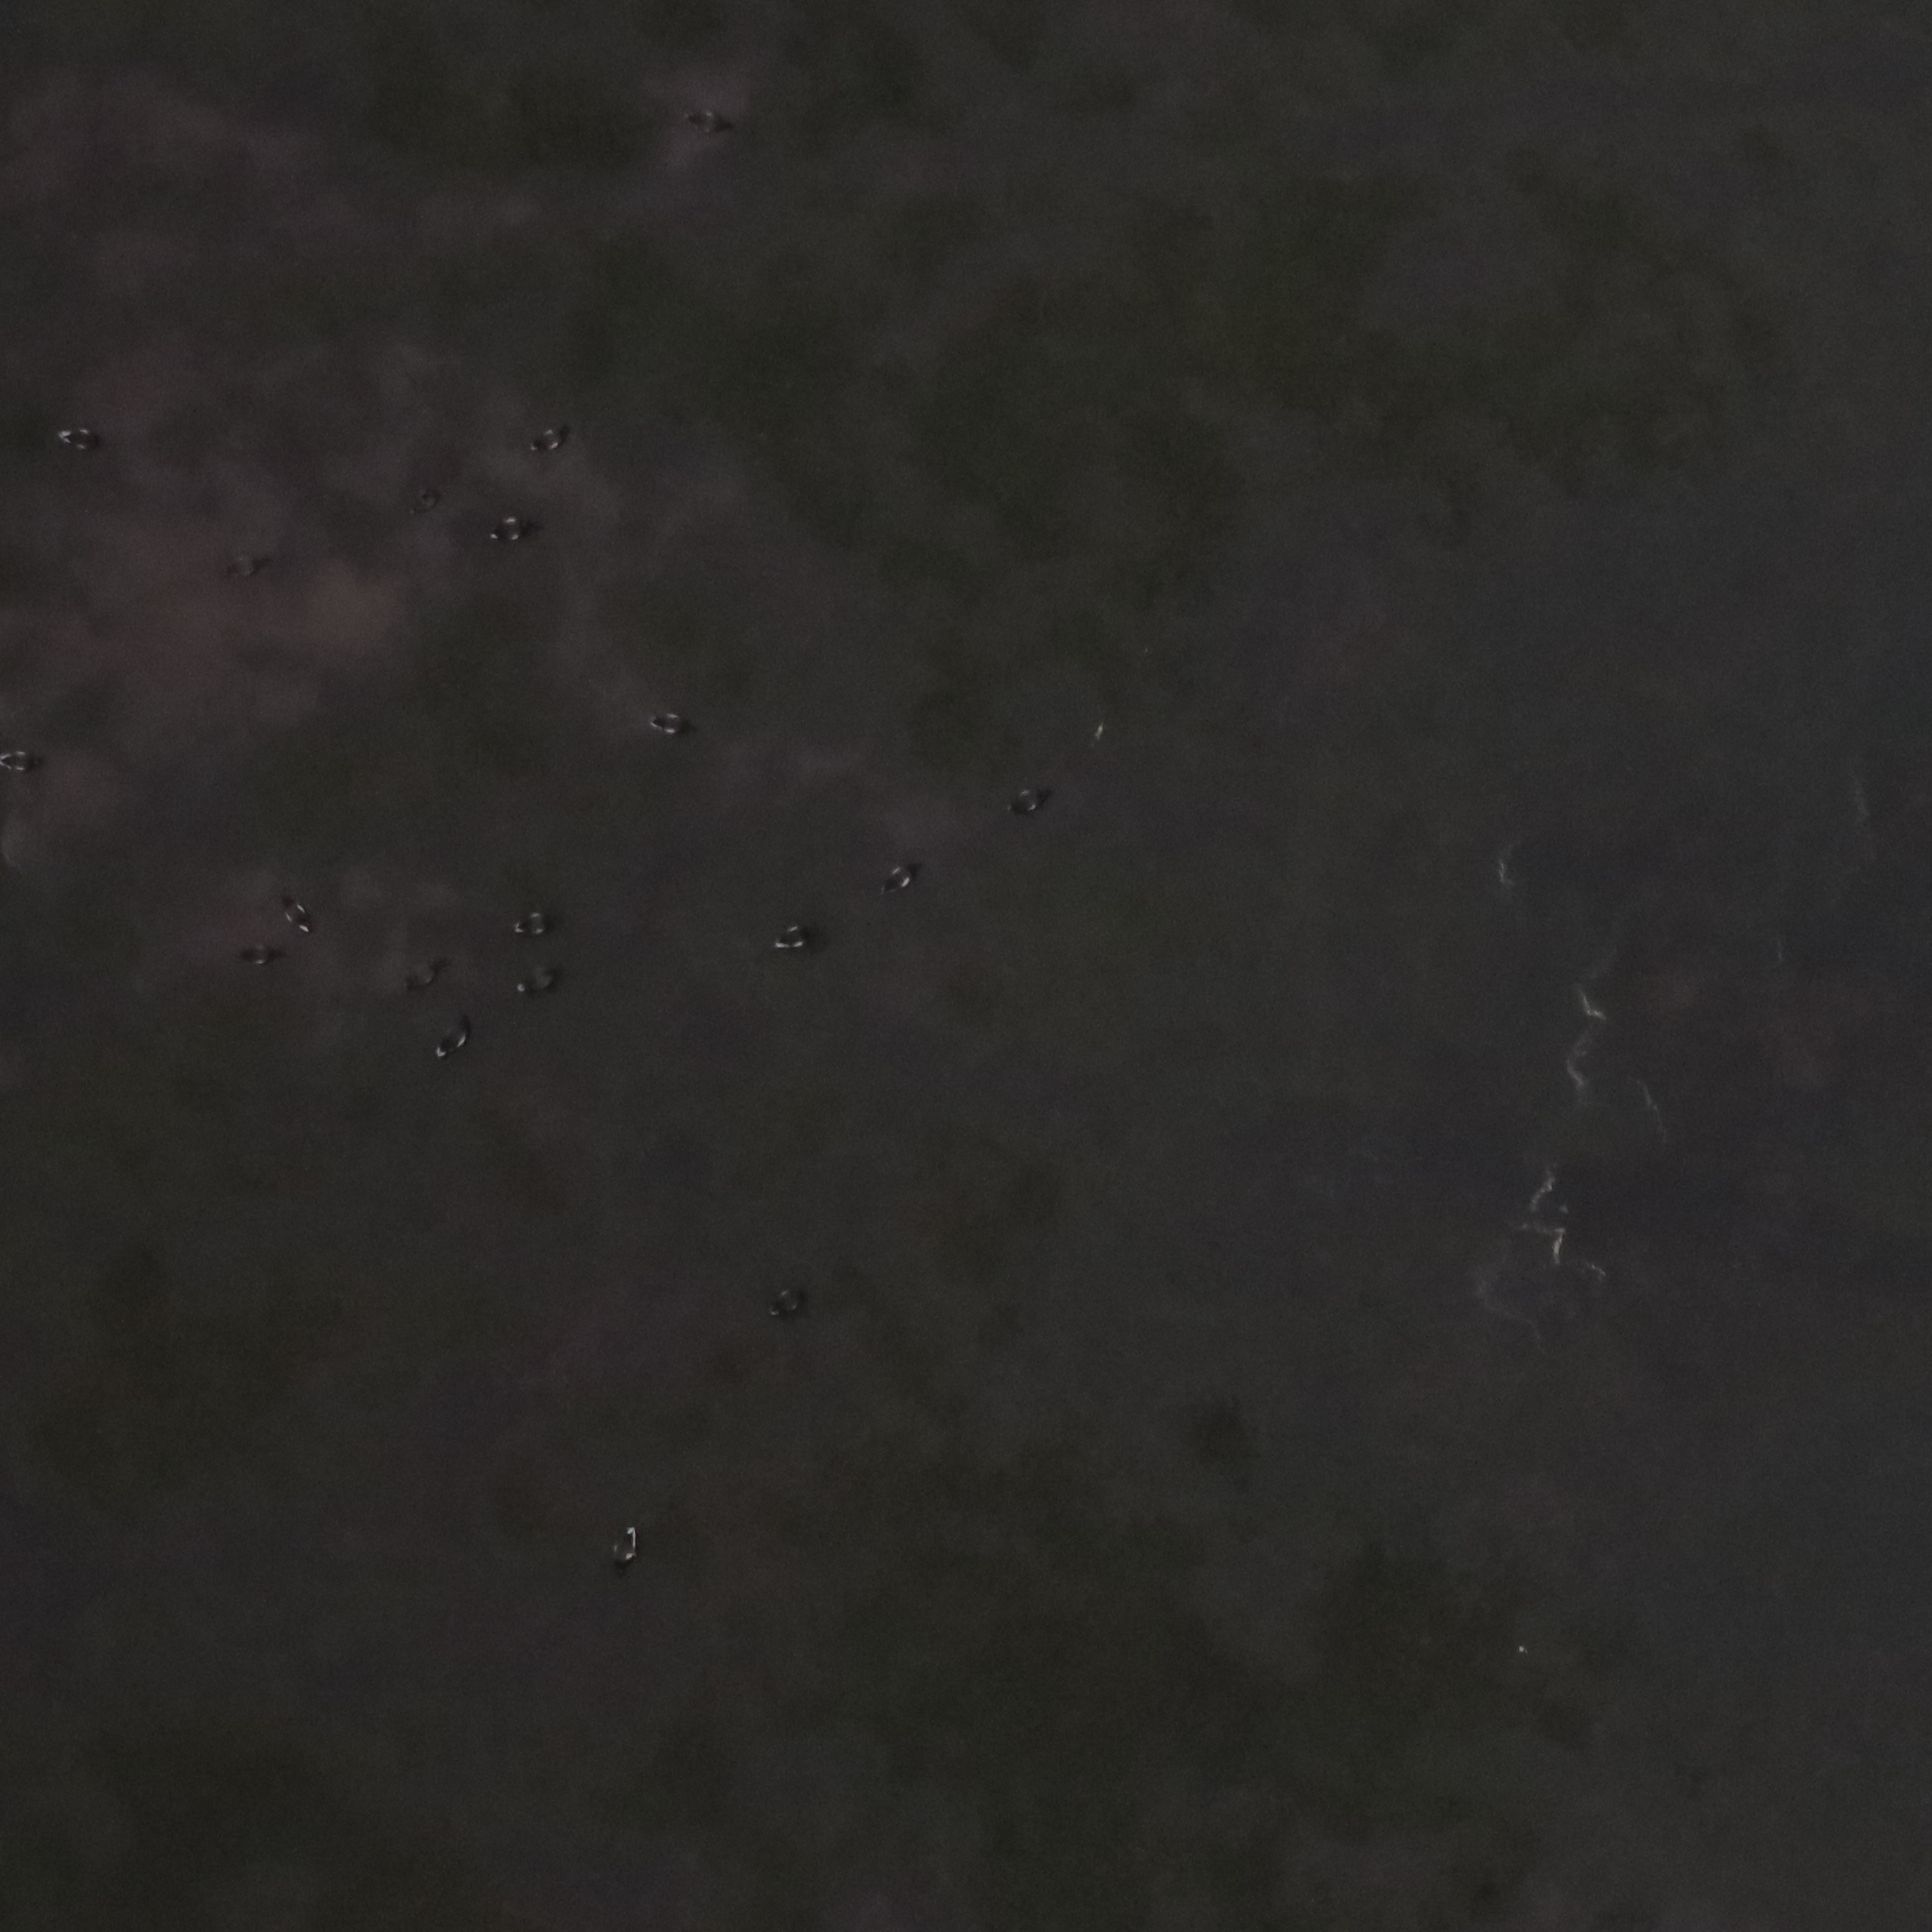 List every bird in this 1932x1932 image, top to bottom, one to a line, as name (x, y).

brant (706, 122)
brant (79, 439)
brant (548, 439)
brant (423, 498)
brant (511, 531)
brant (244, 566)
brant (668, 723)
brant (15, 760)
brant (1029, 801)
brant (897, 881)
brant (298, 916)
brant (533, 924)
brant (794, 939)
brant (264, 958)
brant (427, 971)
brant (540, 978)
brant (457, 1040)
brant (789, 1302)
brant (626, 1546)